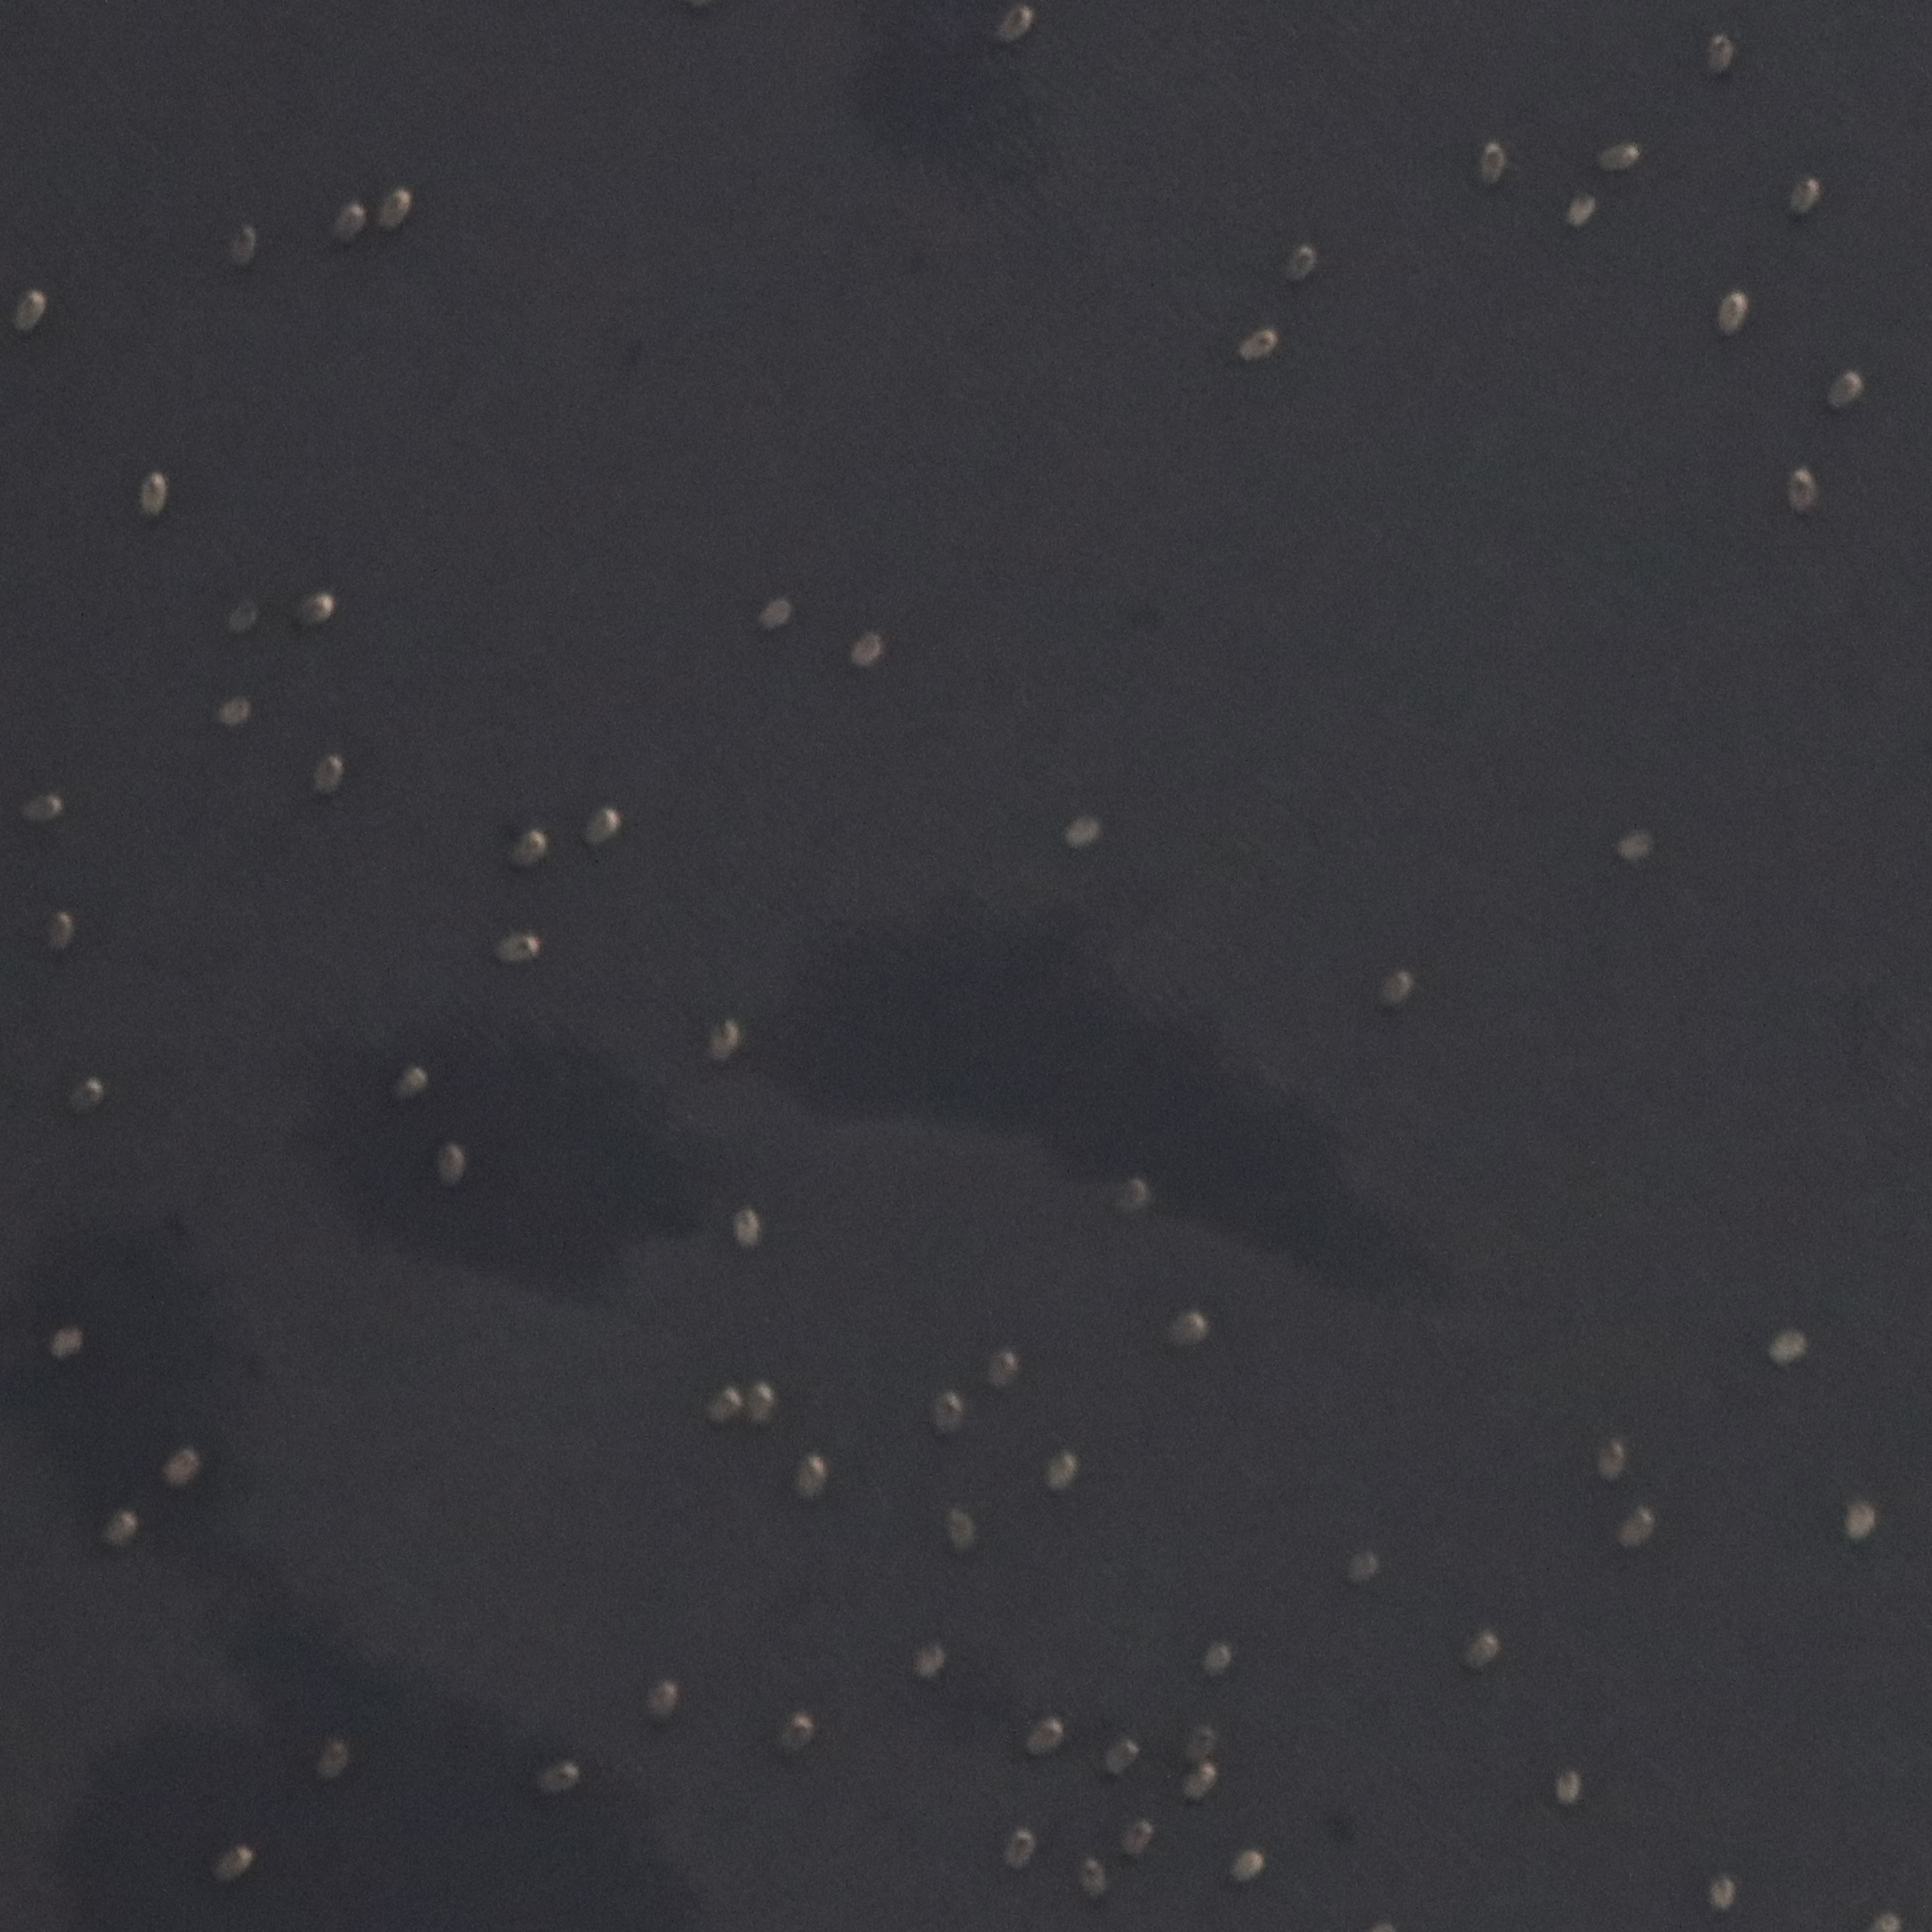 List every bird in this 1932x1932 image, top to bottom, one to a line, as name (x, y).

Canada goose (1010, 28)
Canada goose (1719, 55)
Canada goose (1622, 153)
Canada goose (1493, 165)
Canada goose (1805, 194)
Canada goose (1578, 207)
Canada goose (394, 211)
Canada goose (344, 227)
Canada goose (245, 244)
Canada goose (1299, 262)
Canada goose (1733, 314)
Canada goose (26, 317)
Canada goose (1261, 346)
Canada goose (1848, 392)
Canada goose (1800, 493)
Canada goose (151, 498)
Canada goose (316, 610)
Canada goose (772, 616)
Canada goose (242, 622)
Canada goose (866, 655)
Canada goose (230, 715)
Canada goose (329, 775)
Canada goose (44, 811)
Canada goose (605, 825)
Canada goose (1080, 833)
Canada goose (1639, 843)
Canada goose (530, 847)
Canada goose (63, 934)
Canada goose (519, 946)
Canada goose (1395, 987)
Canada goose (719, 1043)
Canada goose (407, 1086)
Canada goose (83, 1097)
Canada goose (451, 1163)
Canada goose (1127, 1198)
Canada goose (750, 1227)
Canada goose (1190, 1332)
Canada goose (71, 1342)
Canada goose (1790, 1349)
Canada goose (999, 1374)
Canada goose (723, 1409)
Canada goose (762, 1410)
Canada goose (950, 1416)
Canada goose (178, 1467)
Canada goose (1611, 1469)
Canada goose (1068, 1475)
Canada goose (811, 1477)
Canada goose (1859, 1522)
Canada goose (1634, 1528)
Canada goose (116, 1530)
Canada goose (958, 1531)
Canada goose (1366, 1565)
Canada goose (1480, 1653)
Canada goose (1219, 1661)
Canada goose (928, 1662)
Canada goose (660, 1700)
Canada goose (793, 1737)
Canada goose (1040, 1742)
Canada goose (1196, 1742)
Canada goose (1122, 1758)
Canada goose (332, 1767)
Canada goose (562, 1776)
Canada goose (1192, 1787)
Canada goose (1568, 1790)
Canada goose (1133, 1843)
Canada goose (1020, 1850)
Canada goose (1241, 1864)
Canada goose (237, 1865)
Canada goose (1094, 1877)
Canada goose (1722, 1895)
Canada goose (1878, 1929)